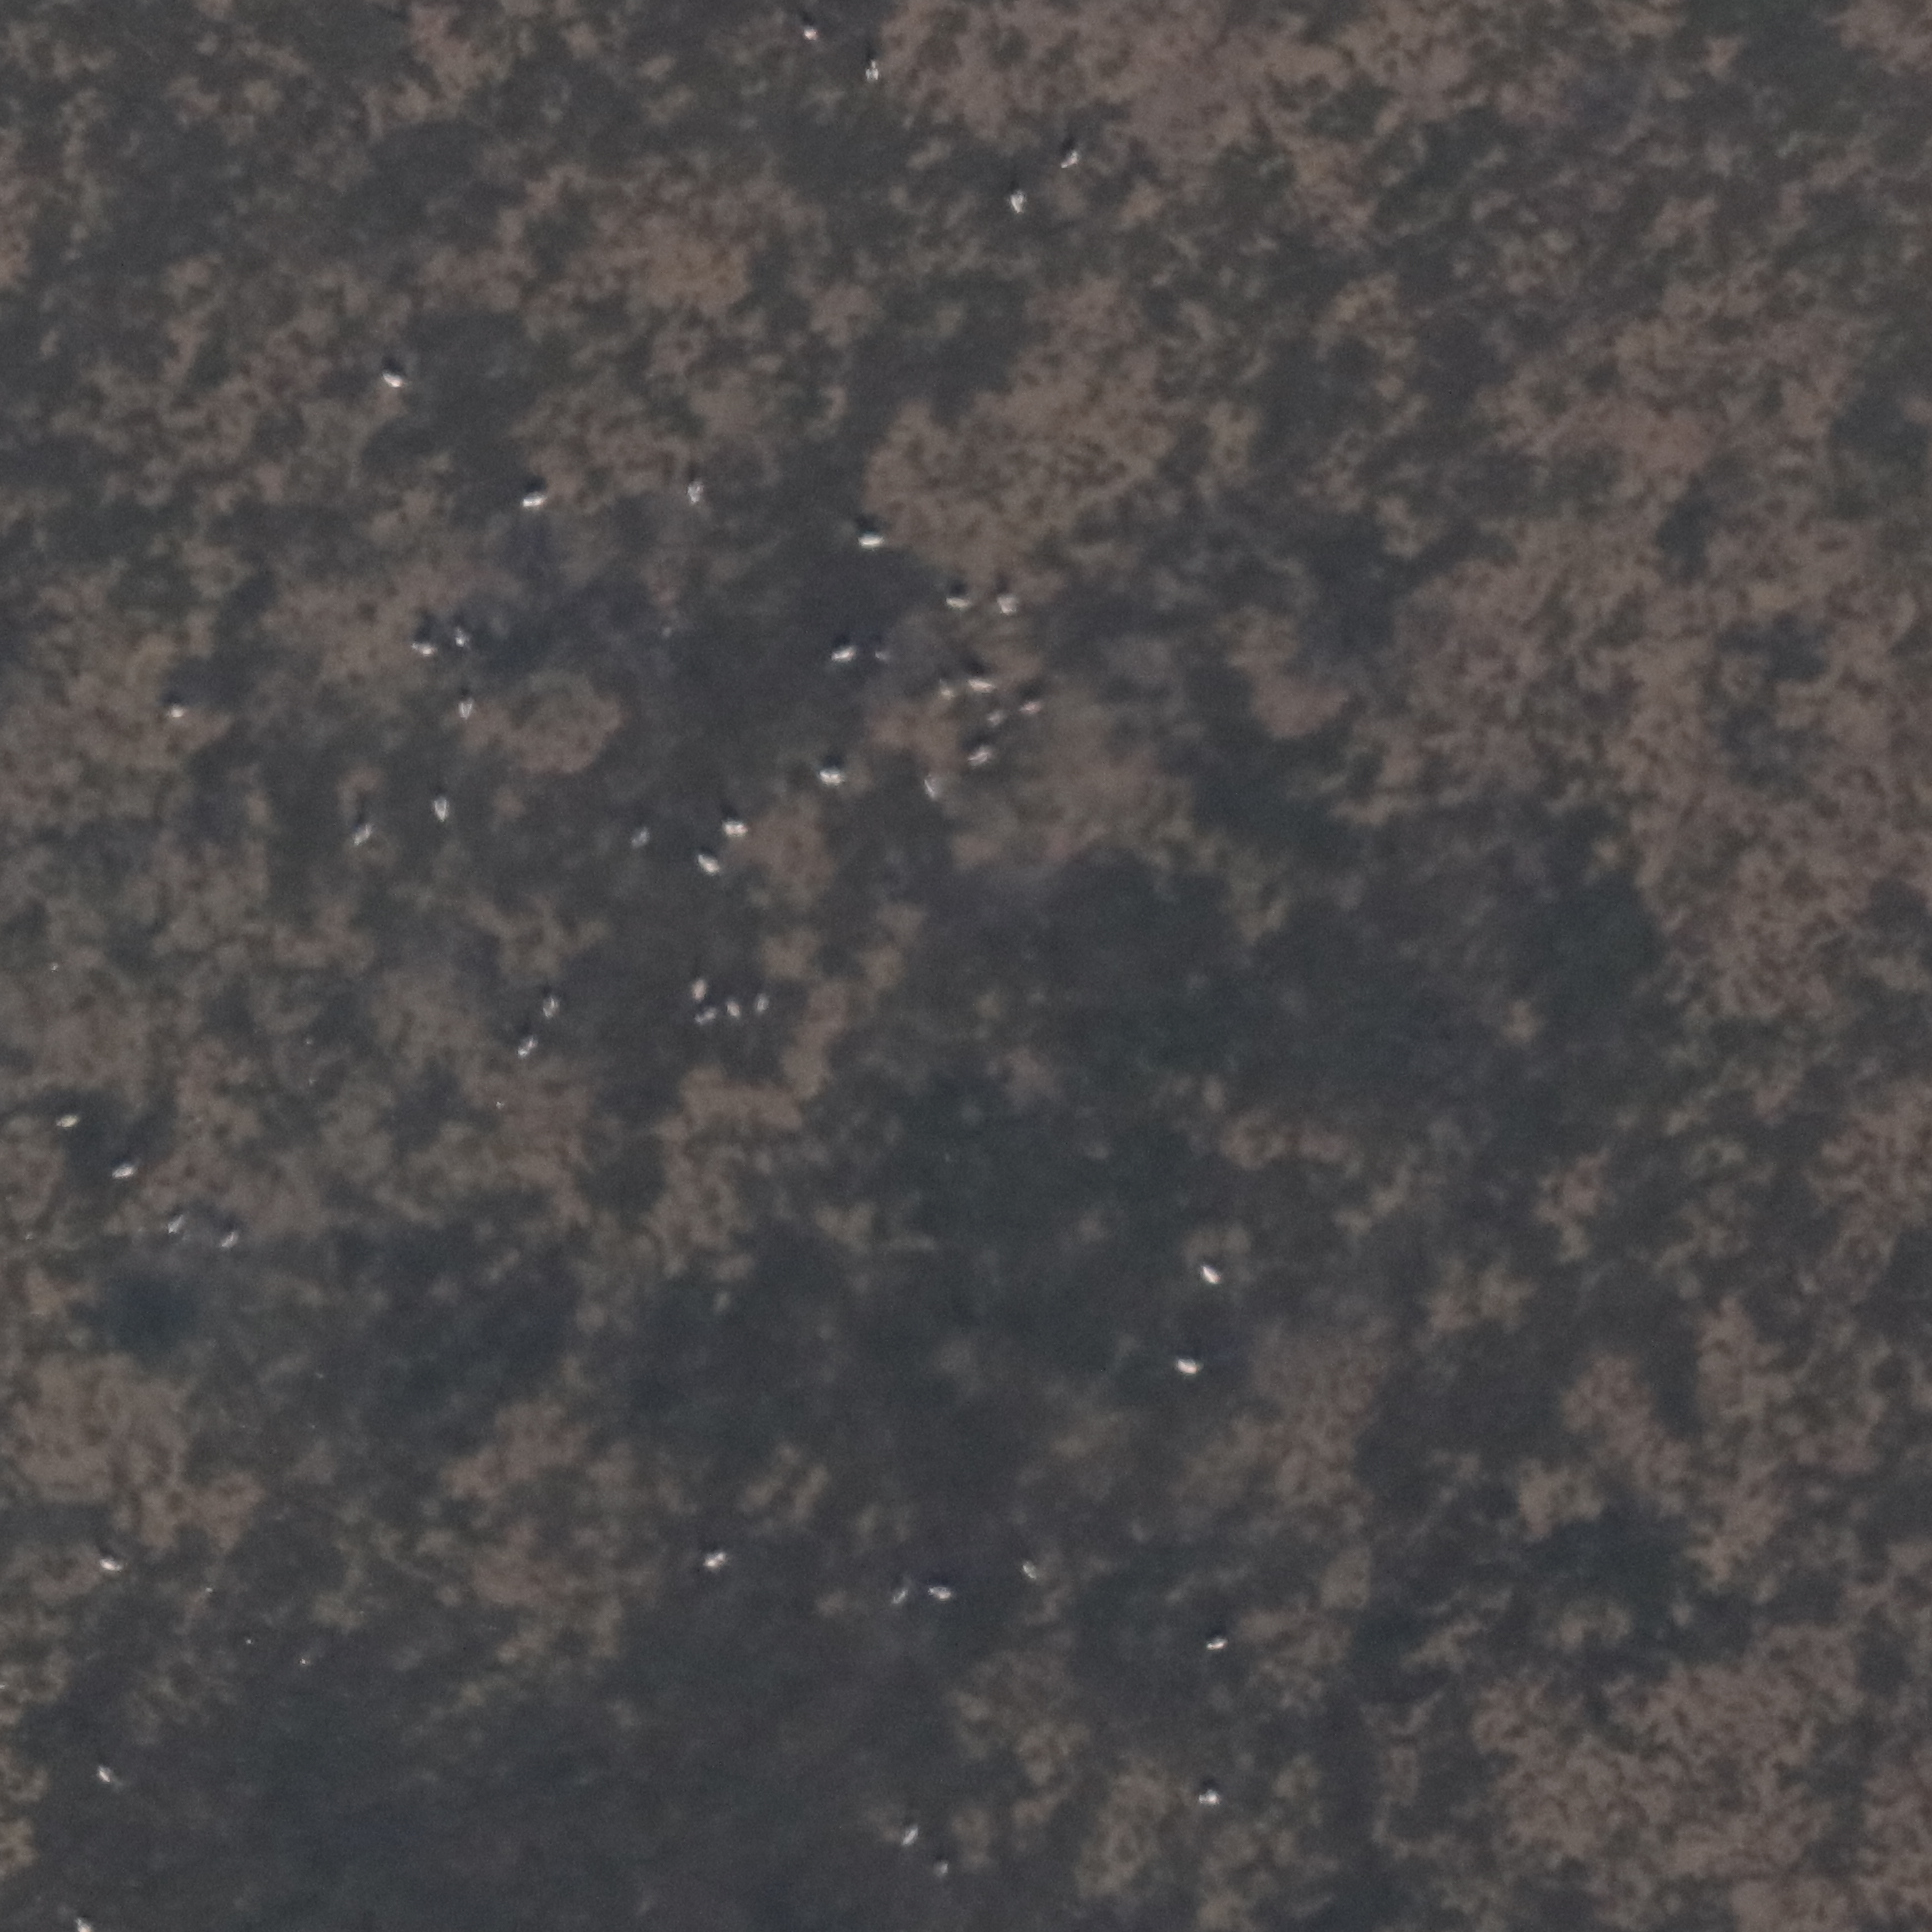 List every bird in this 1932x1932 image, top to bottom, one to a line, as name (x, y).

brant (808, 34)
brant (872, 73)
brant (1071, 161)
brant (1020, 200)
brant (396, 384)
brant (696, 496)
brant (535, 501)
brant (869, 538)
brant (958, 600)
brant (1020, 608)
brant (463, 632)
brant (892, 648)
brant (426, 649)
brant (845, 653)
brant (985, 683)
brant (948, 685)
brant (1038, 704)
brant (178, 705)
brant (469, 706)
brant (999, 716)
brant (984, 756)
brant (835, 773)
brant (930, 787)
brant (445, 809)
brant (739, 823)
brant (643, 829)
brant (365, 833)
brant (714, 866)
brant (700, 989)
brant (760, 1002)
brant (548, 1007)
brant (735, 1009)
brant (711, 1014)
brant (524, 1049)
brant (71, 1119)
brant (126, 1170)
brant (173, 1223)
brant (224, 1237)
brant (1212, 1273)
brant (1189, 1364)
brant (107, 1559)
brant (714, 1561)
brant (1029, 1567)
brant (940, 1592)
brant (898, 1593)
brant (1217, 1640)
brant (106, 1774)
brant (1216, 1797)
brant (917, 1840)
brant (937, 1874)
brant (84, 1929)